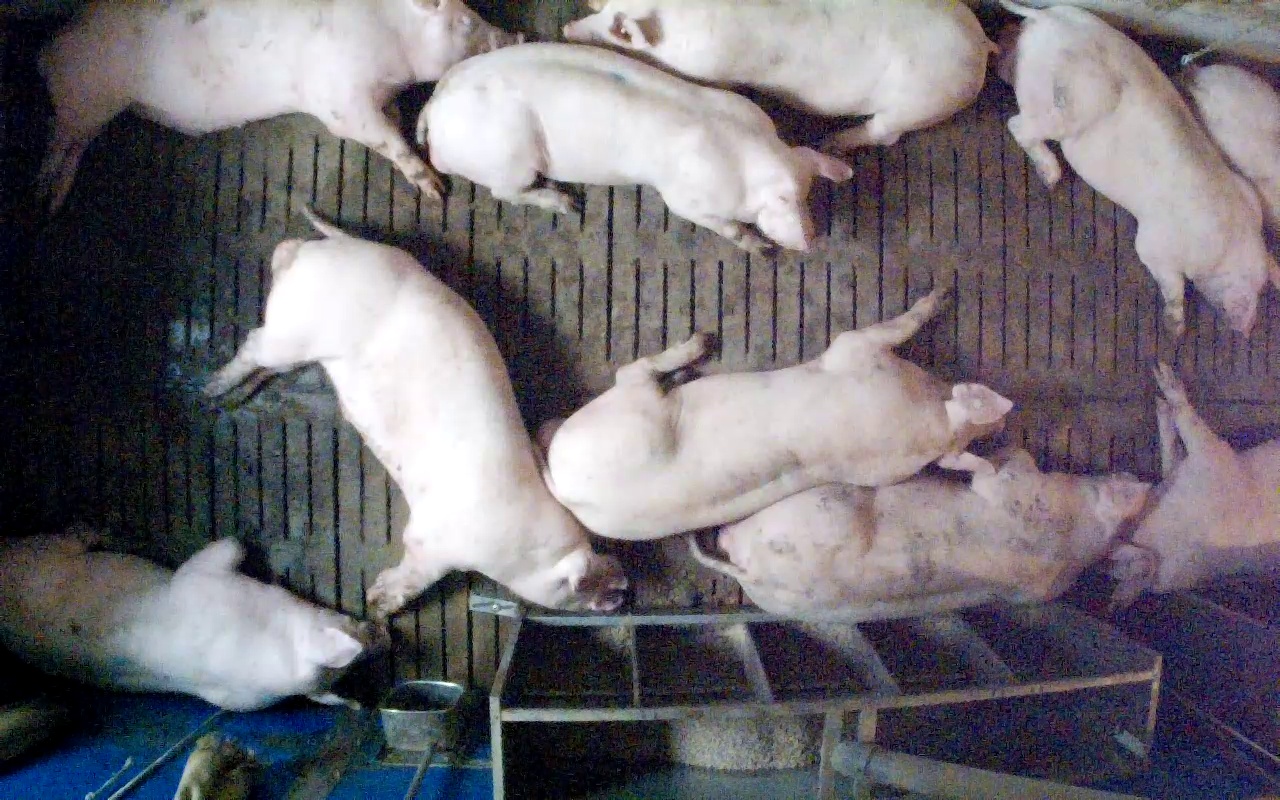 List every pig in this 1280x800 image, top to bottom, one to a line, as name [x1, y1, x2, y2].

pig [561, 0, 1006, 150]
pig [1016, 1, 1279, 64]
pig [38, 2, 524, 218]
pig [994, 2, 1278, 340]
pig [414, 44, 857, 265]
pig [1170, 62, 1278, 242]
pig [204, 204, 630, 618]
pig [534, 286, 1016, 542]
pig [1090, 356, 1277, 616]
pig [684, 444, 1156, 616]
pig [2, 523, 398, 712]